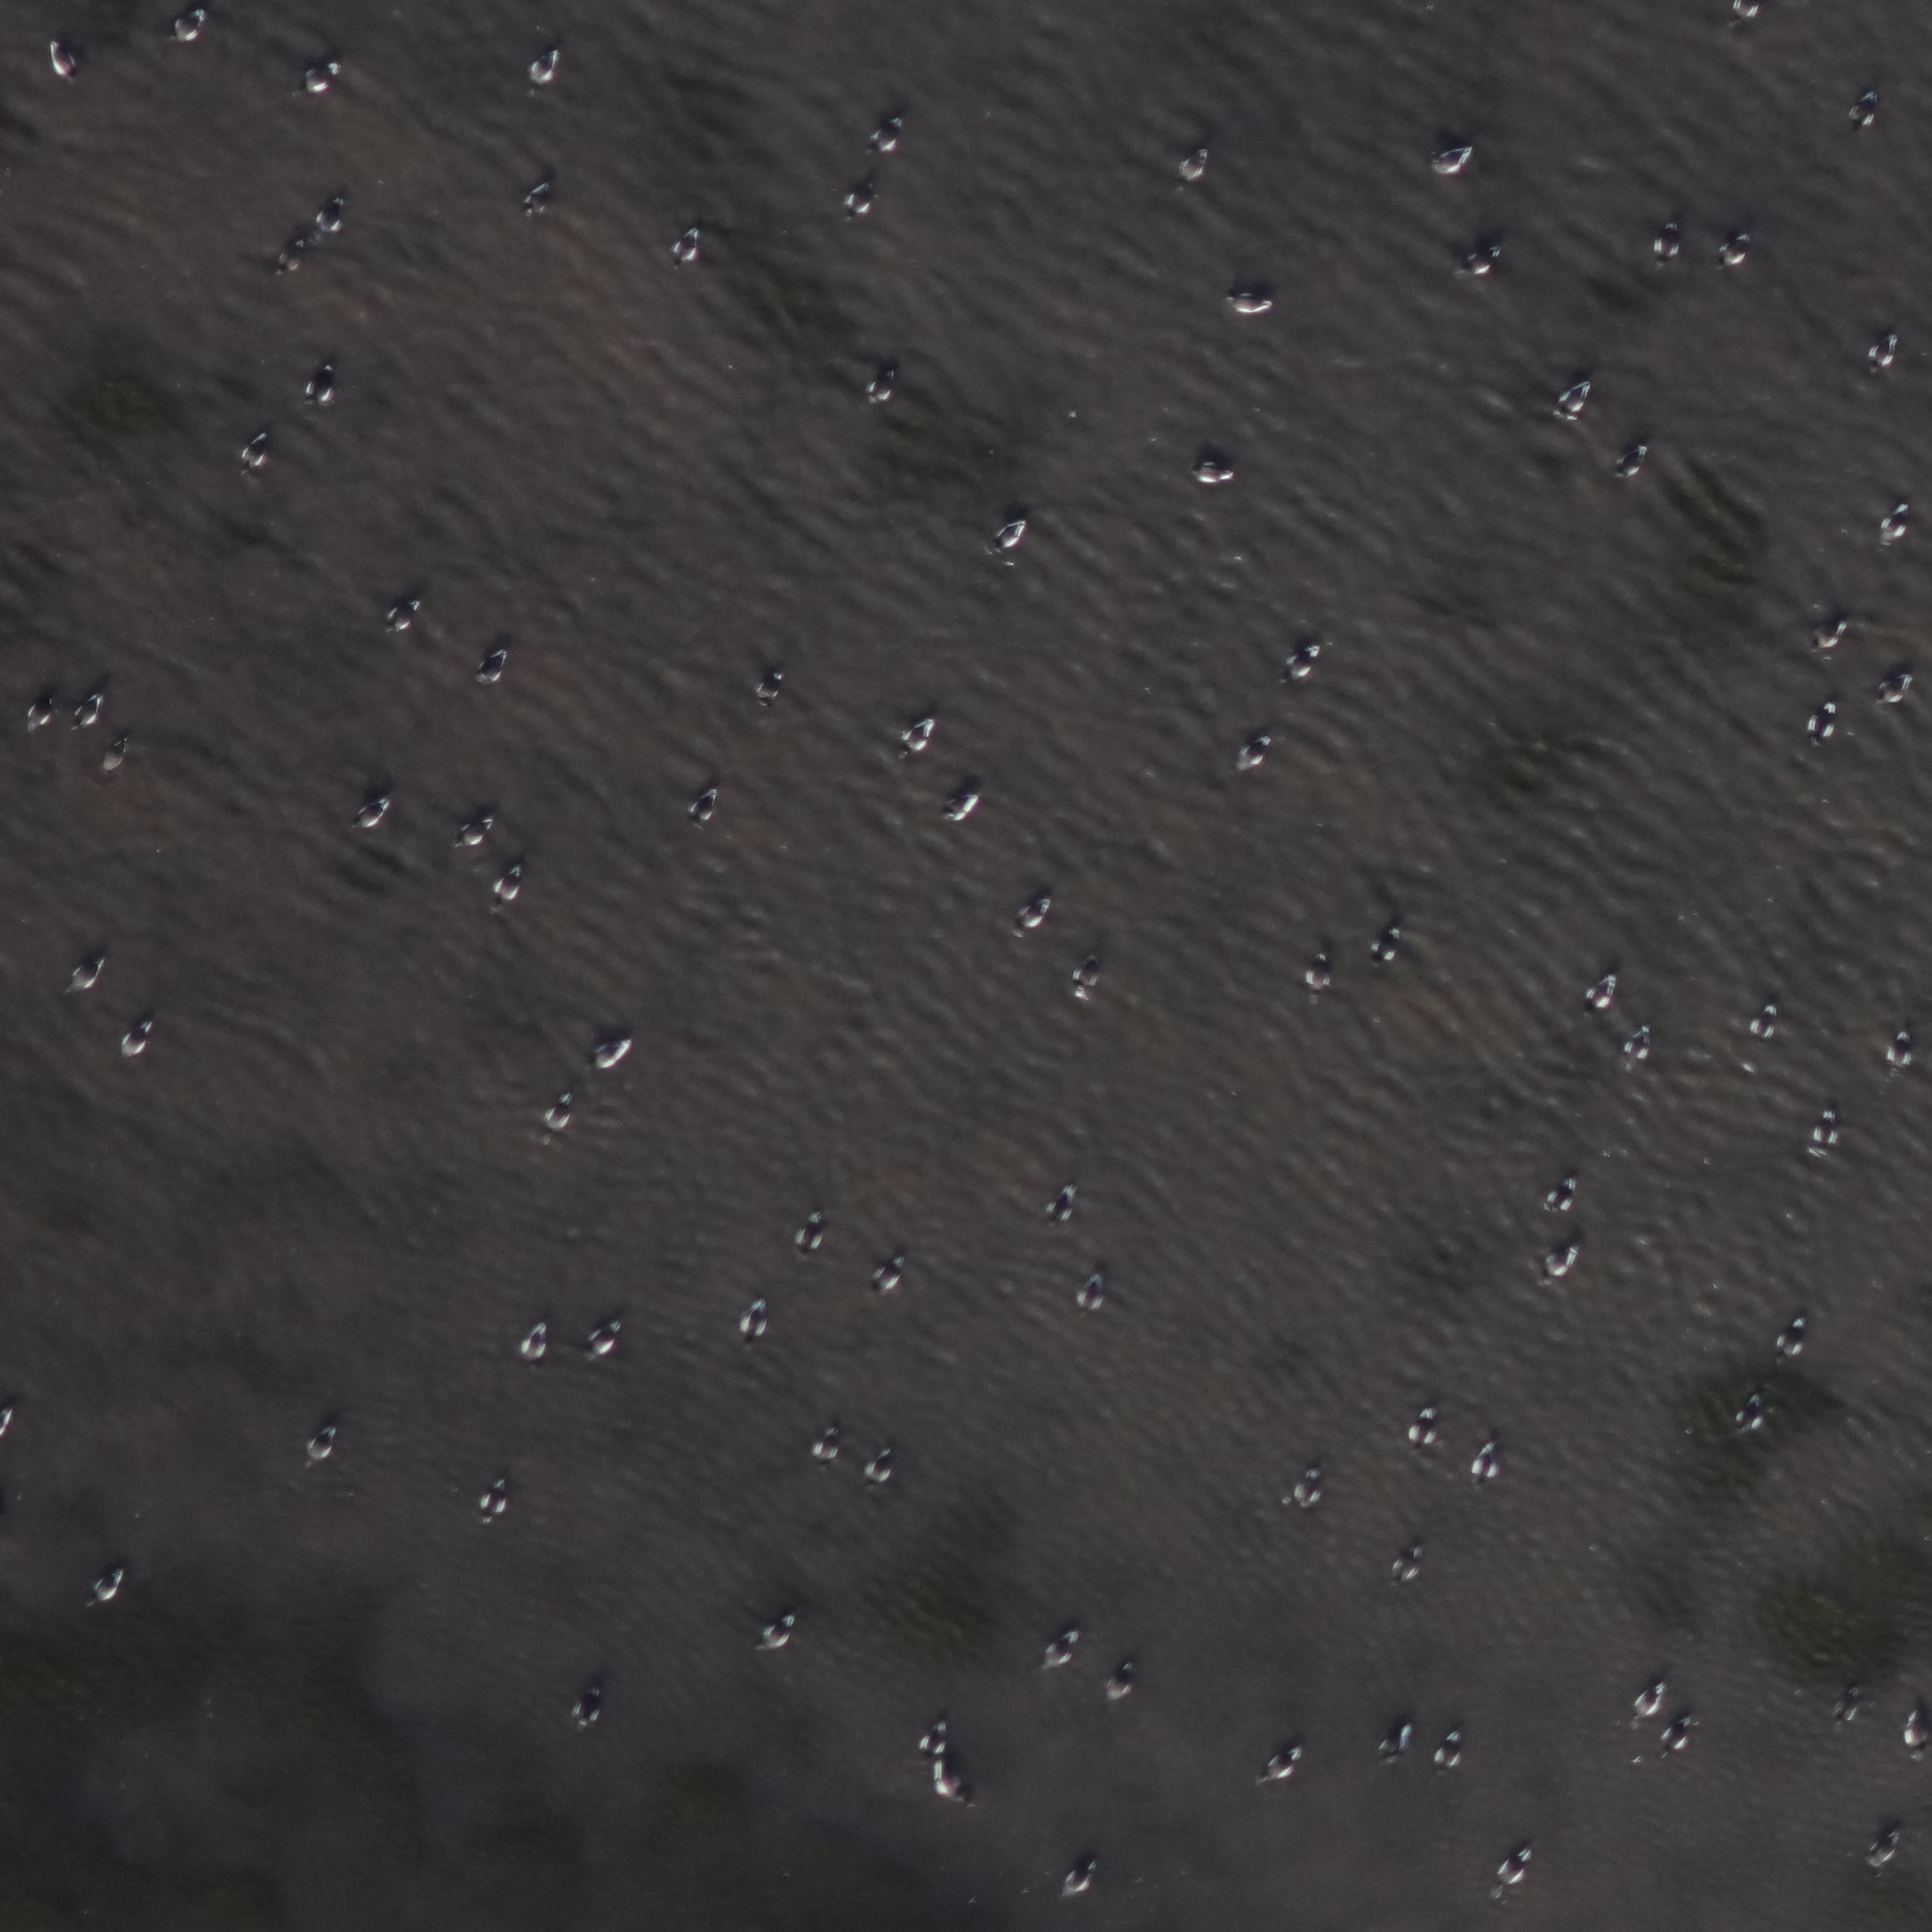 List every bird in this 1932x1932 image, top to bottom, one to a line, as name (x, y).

brant (1748, 3)
brant (188, 26)
brant (65, 60)
brant (543, 68)
brant (318, 76)
brant (1860, 114)
brant (883, 135)
brant (1447, 158)
brant (1192, 164)
brant (539, 193)
brant (861, 203)
brant (330, 216)
brant (1667, 244)
brant (687, 246)
brant (1732, 251)
brant (284, 256)
brant (1482, 262)
brant (1248, 301)
brant (1882, 353)
brant (878, 384)
brant (319, 386)
brant (1573, 399)
brant (255, 454)
brant (1633, 459)
brant (1211, 471)
brant (1903, 531)
brant (1010, 536)
brant (403, 615)
brant (1825, 635)
brant (492, 666)
brant (1299, 666)
brant (1890, 689)
brant (776, 691)
brant (92, 711)
brant (37, 712)
brant (1822, 722)
brant (913, 736)
brant (1255, 752)
brant (117, 755)
brant (703, 804)
brant (959, 807)
brant (369, 812)
brant (477, 831)
brant (509, 888)
brant (1031, 914)
brant (1385, 947)
brant (85, 974)
brant (1319, 976)
brant (1087, 980)
brant (1603, 992)
brant (1765, 1021)
brant (135, 1039)
brant (1633, 1044)
brant (1900, 1050)
brant (607, 1052)
brant (557, 1113)
brant (1826, 1132)
brant (1561, 1197)
brant (1058, 1212)
brant (808, 1242)
brant (1570, 1258)
brant (890, 1275)
brant (1093, 1294)
brant (752, 1327)
brant (601, 1339)
brant (1791, 1340)
brant (537, 1345)
brant (1755, 1414)
brant (1426, 1429)
brant (320, 1445)
brant (825, 1450)
brant (1487, 1460)
brant (880, 1466)
brant (1309, 1487)
brant (488, 1496)
brant (1405, 1566)
brant (98, 1583)
brant (777, 1632)
brant (1059, 1652)
brant (1123, 1683)
brant (1648, 1701)
brant (586, 1707)
brant (1847, 1712)
brant (1670, 1730)
brant (1917, 1730)
brant (929, 1733)
brant (1399, 1745)
brant (1446, 1753)
brant (1282, 1763)
brant (956, 1778)
brant (1882, 1848)
brant (1514, 1869)
brant (1082, 1873)